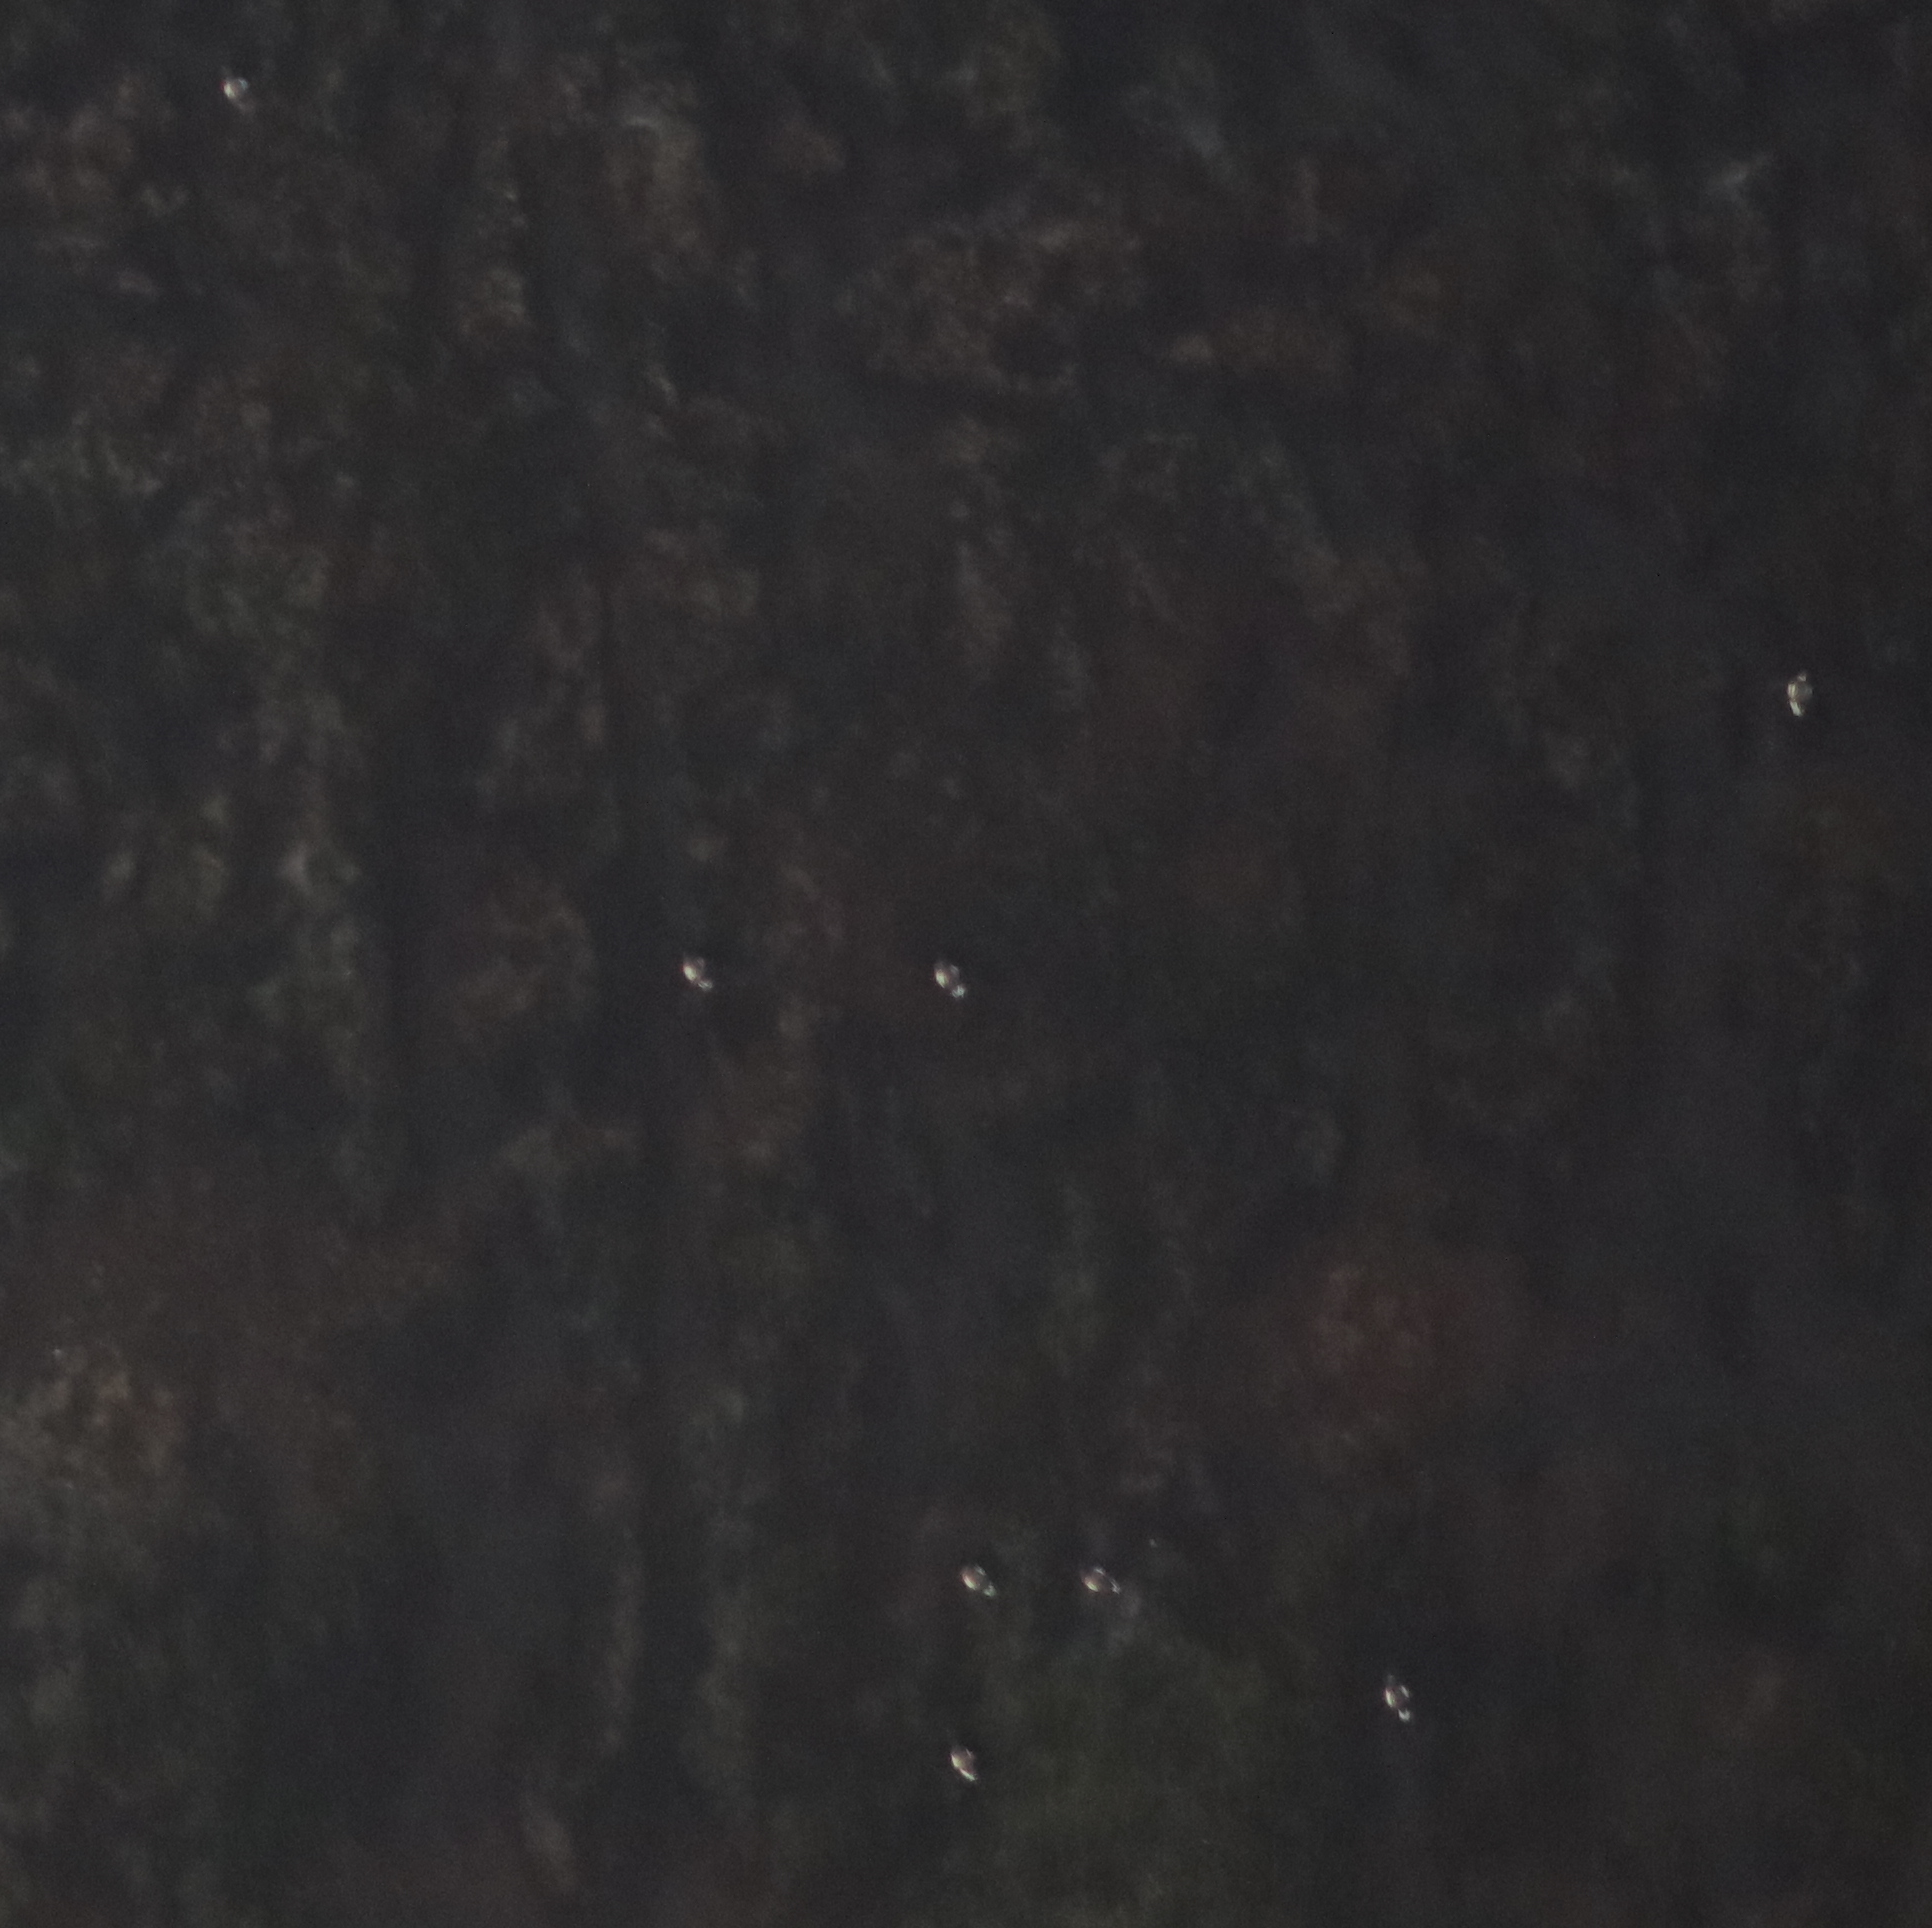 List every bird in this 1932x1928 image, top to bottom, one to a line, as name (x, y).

brant (235, 89)
brant (1801, 693)
brant (697, 970)
brant (950, 977)
brant (976, 1579)
brant (1098, 1579)
brant (1397, 1697)
brant (966, 1761)